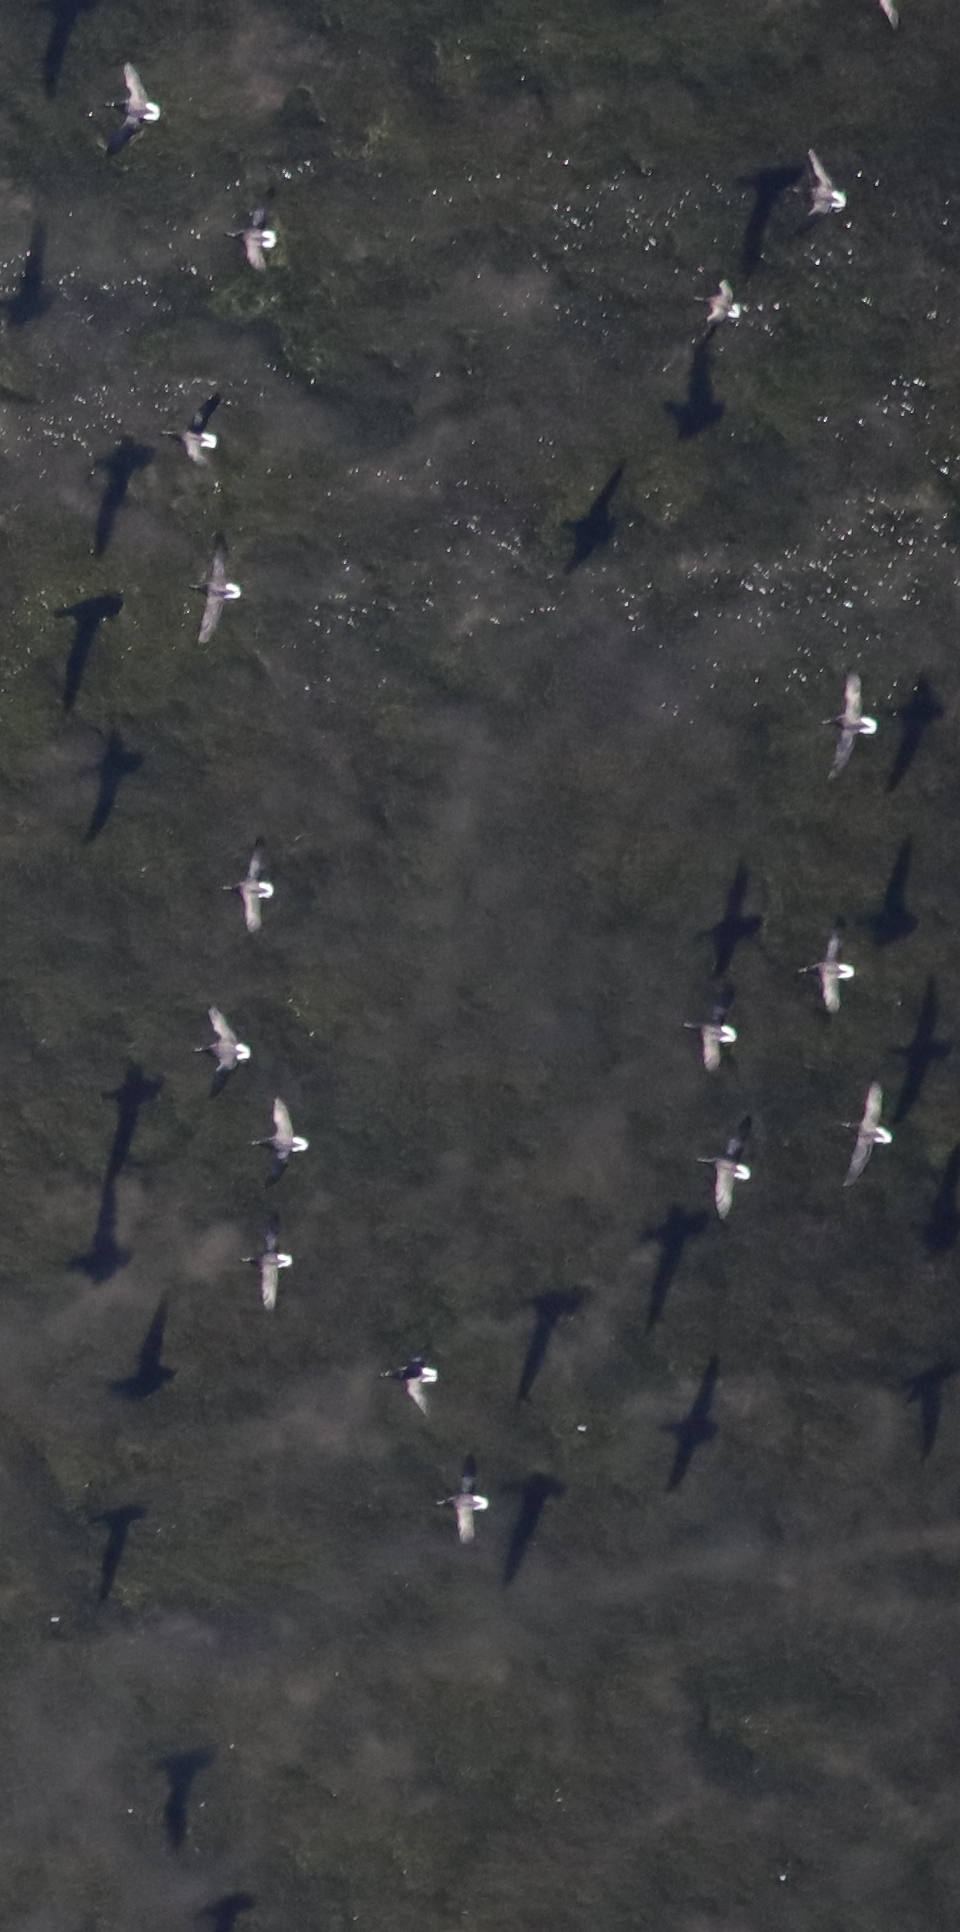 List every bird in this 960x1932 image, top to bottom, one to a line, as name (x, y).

brant (144, 121)
brant (830, 196)
brant (256, 225)
brant (724, 321)
brant (196, 441)
brant (217, 589)
brant (852, 717)
brant (252, 893)
brant (828, 970)
brant (713, 1042)
brant (227, 1047)
brant (881, 1125)
brant (283, 1141)
brant (728, 1168)
brant (269, 1264)
brant (417, 1387)
brant (464, 1507)